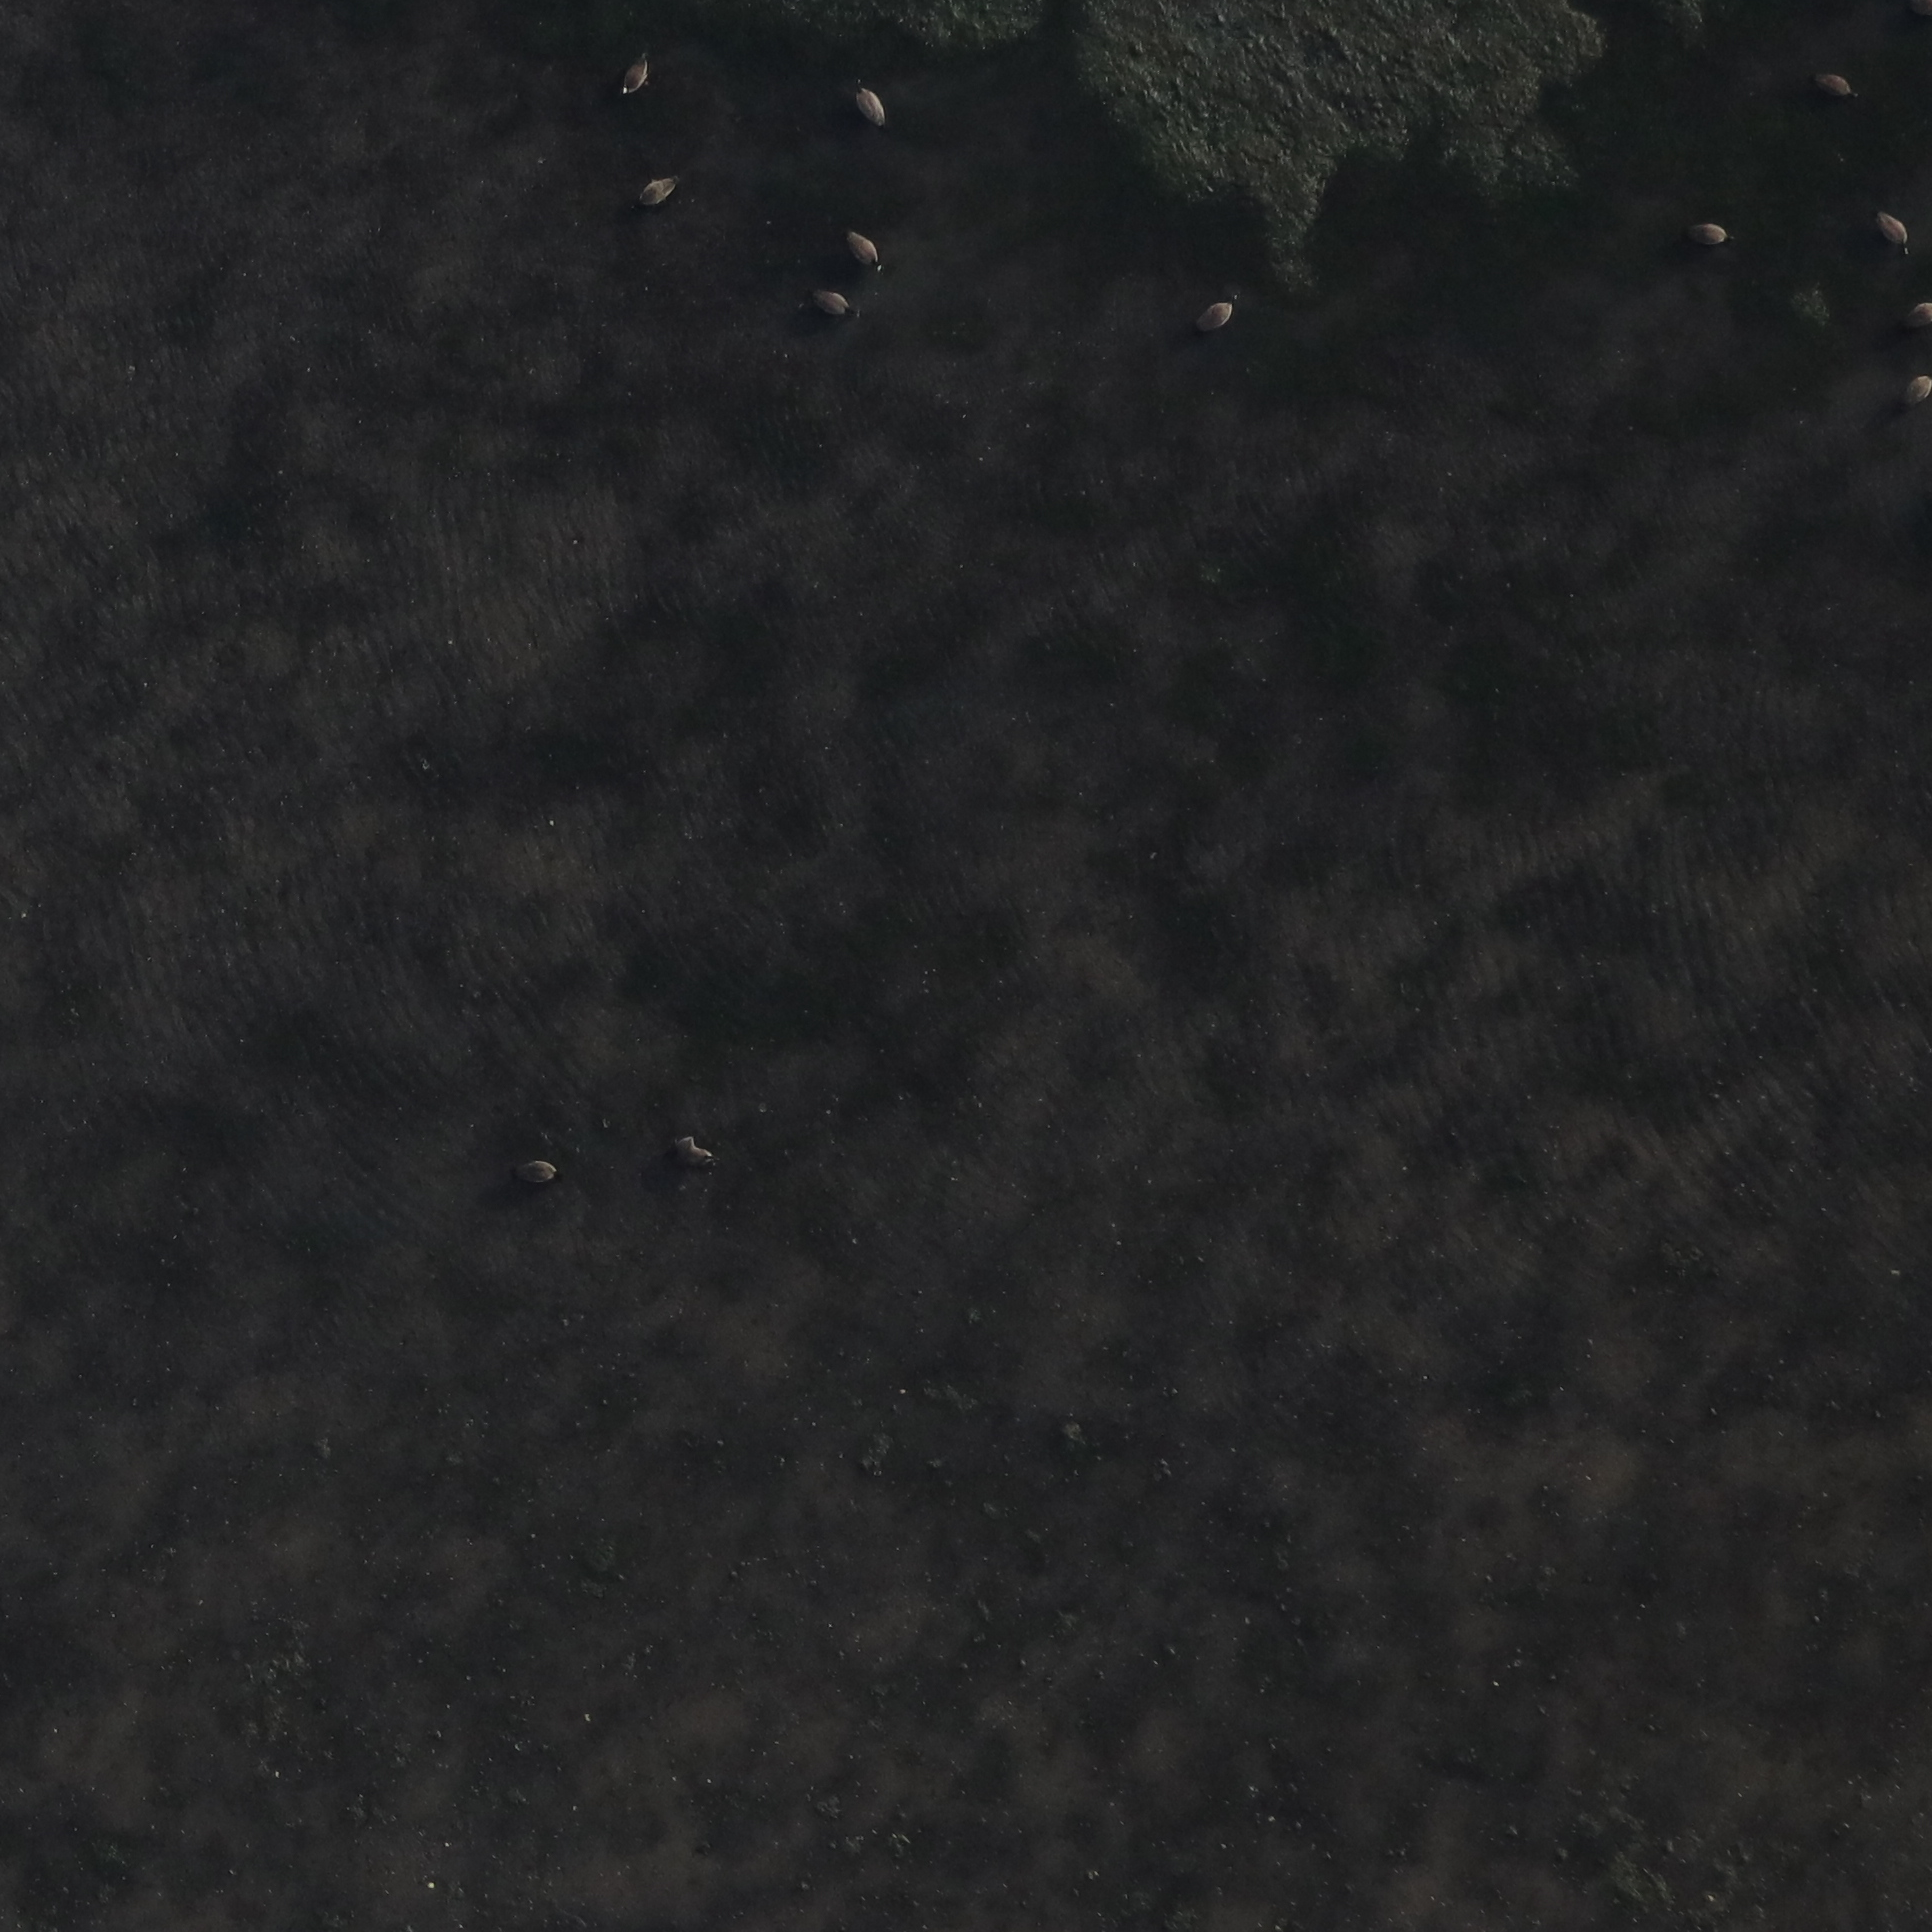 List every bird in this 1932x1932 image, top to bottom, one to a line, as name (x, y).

Canada goose (634, 79)
Canada goose (1835, 84)
Canada goose (868, 103)
Canada goose (657, 190)
Canada goose (1892, 229)
Canada goose (1709, 233)
Canada goose (863, 247)
Canada goose (830, 302)
Canada goose (1923, 314)
Canada goose (1218, 318)
Canada goose (1917, 388)
Canada goose (693, 1156)
Canada goose (539, 1175)